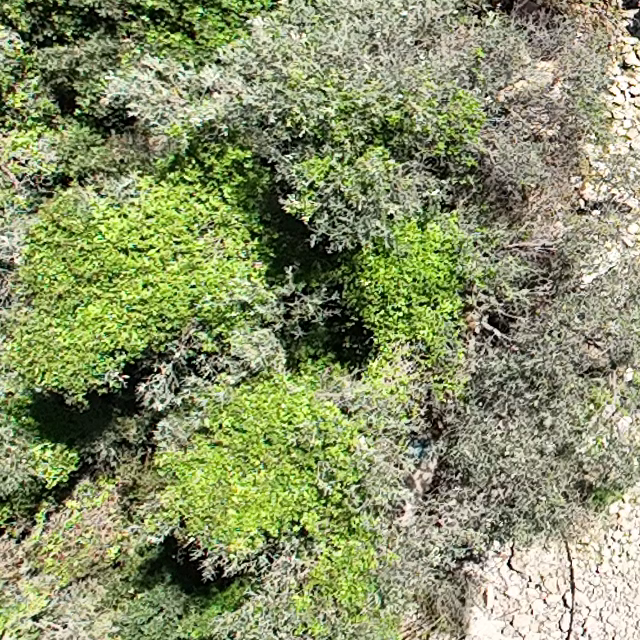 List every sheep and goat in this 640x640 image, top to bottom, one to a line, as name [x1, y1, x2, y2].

None